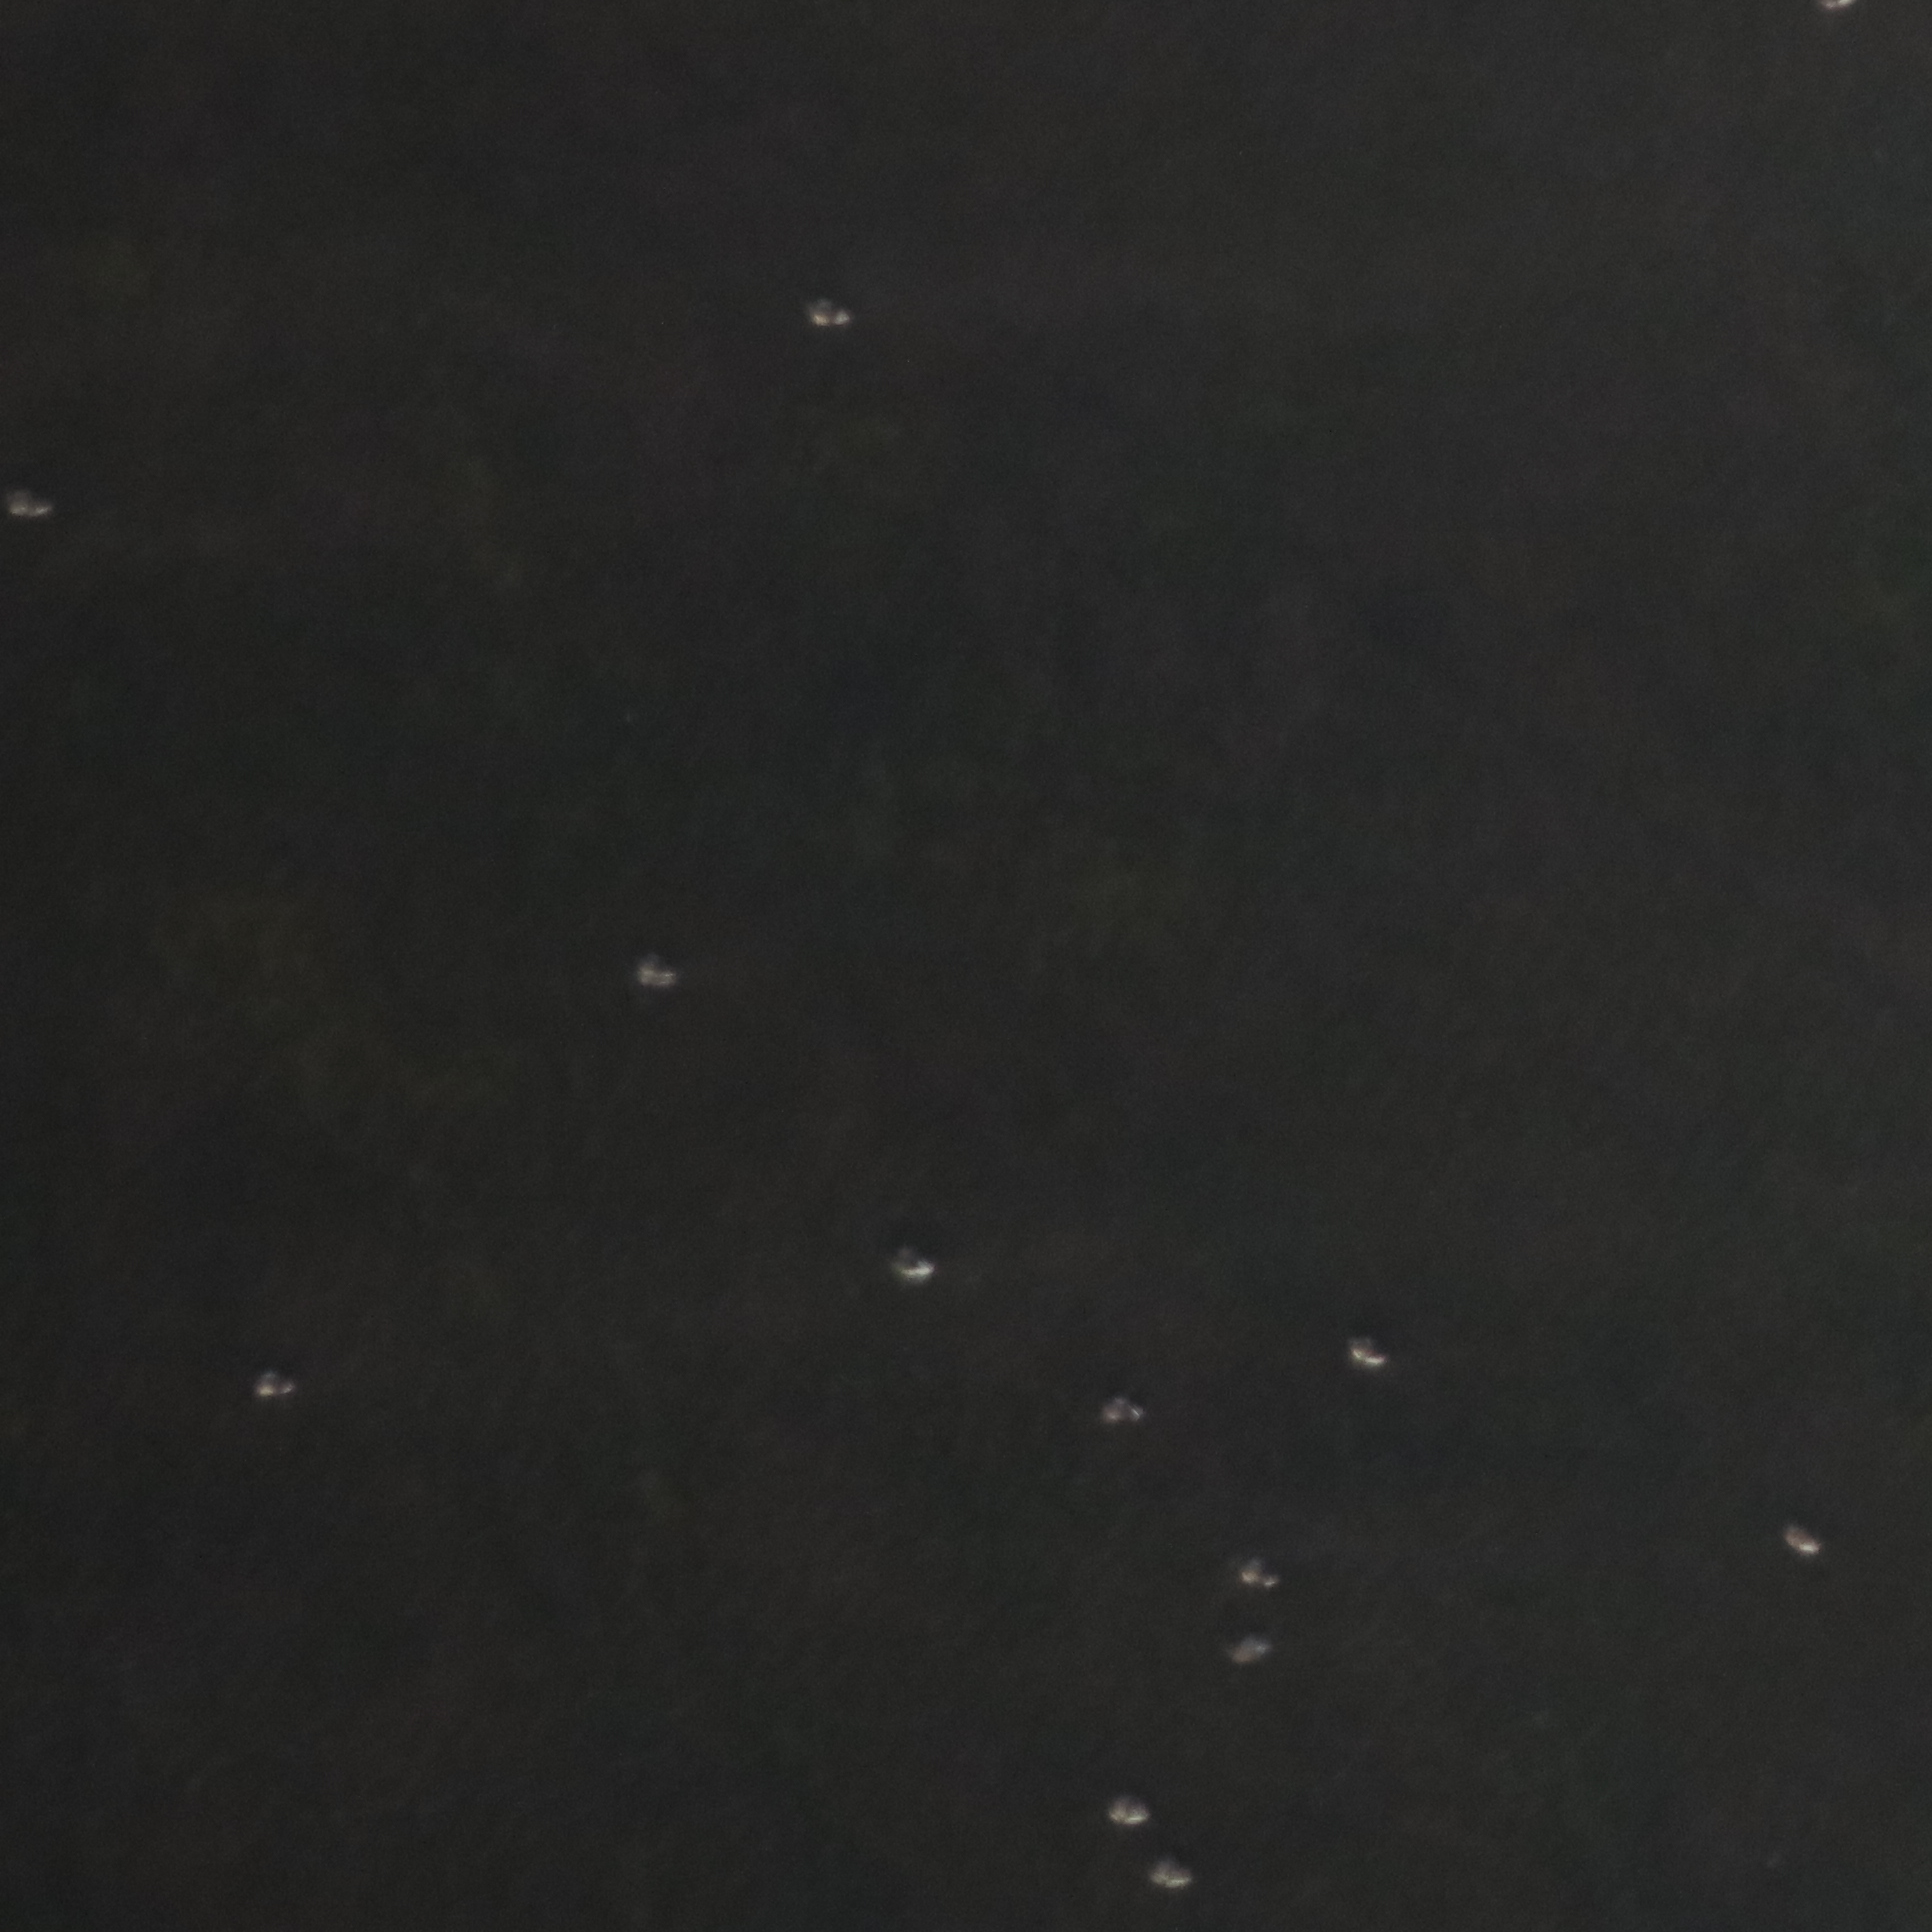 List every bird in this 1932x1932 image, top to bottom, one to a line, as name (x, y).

brant (827, 311)
brant (27, 496)
brant (656, 982)
brant (913, 1267)
brant (1372, 1354)
brant (274, 1386)
brant (1121, 1410)
brant (1803, 1541)
brant (1261, 1568)
brant (1251, 1646)
brant (1127, 1812)
brant (1181, 1873)